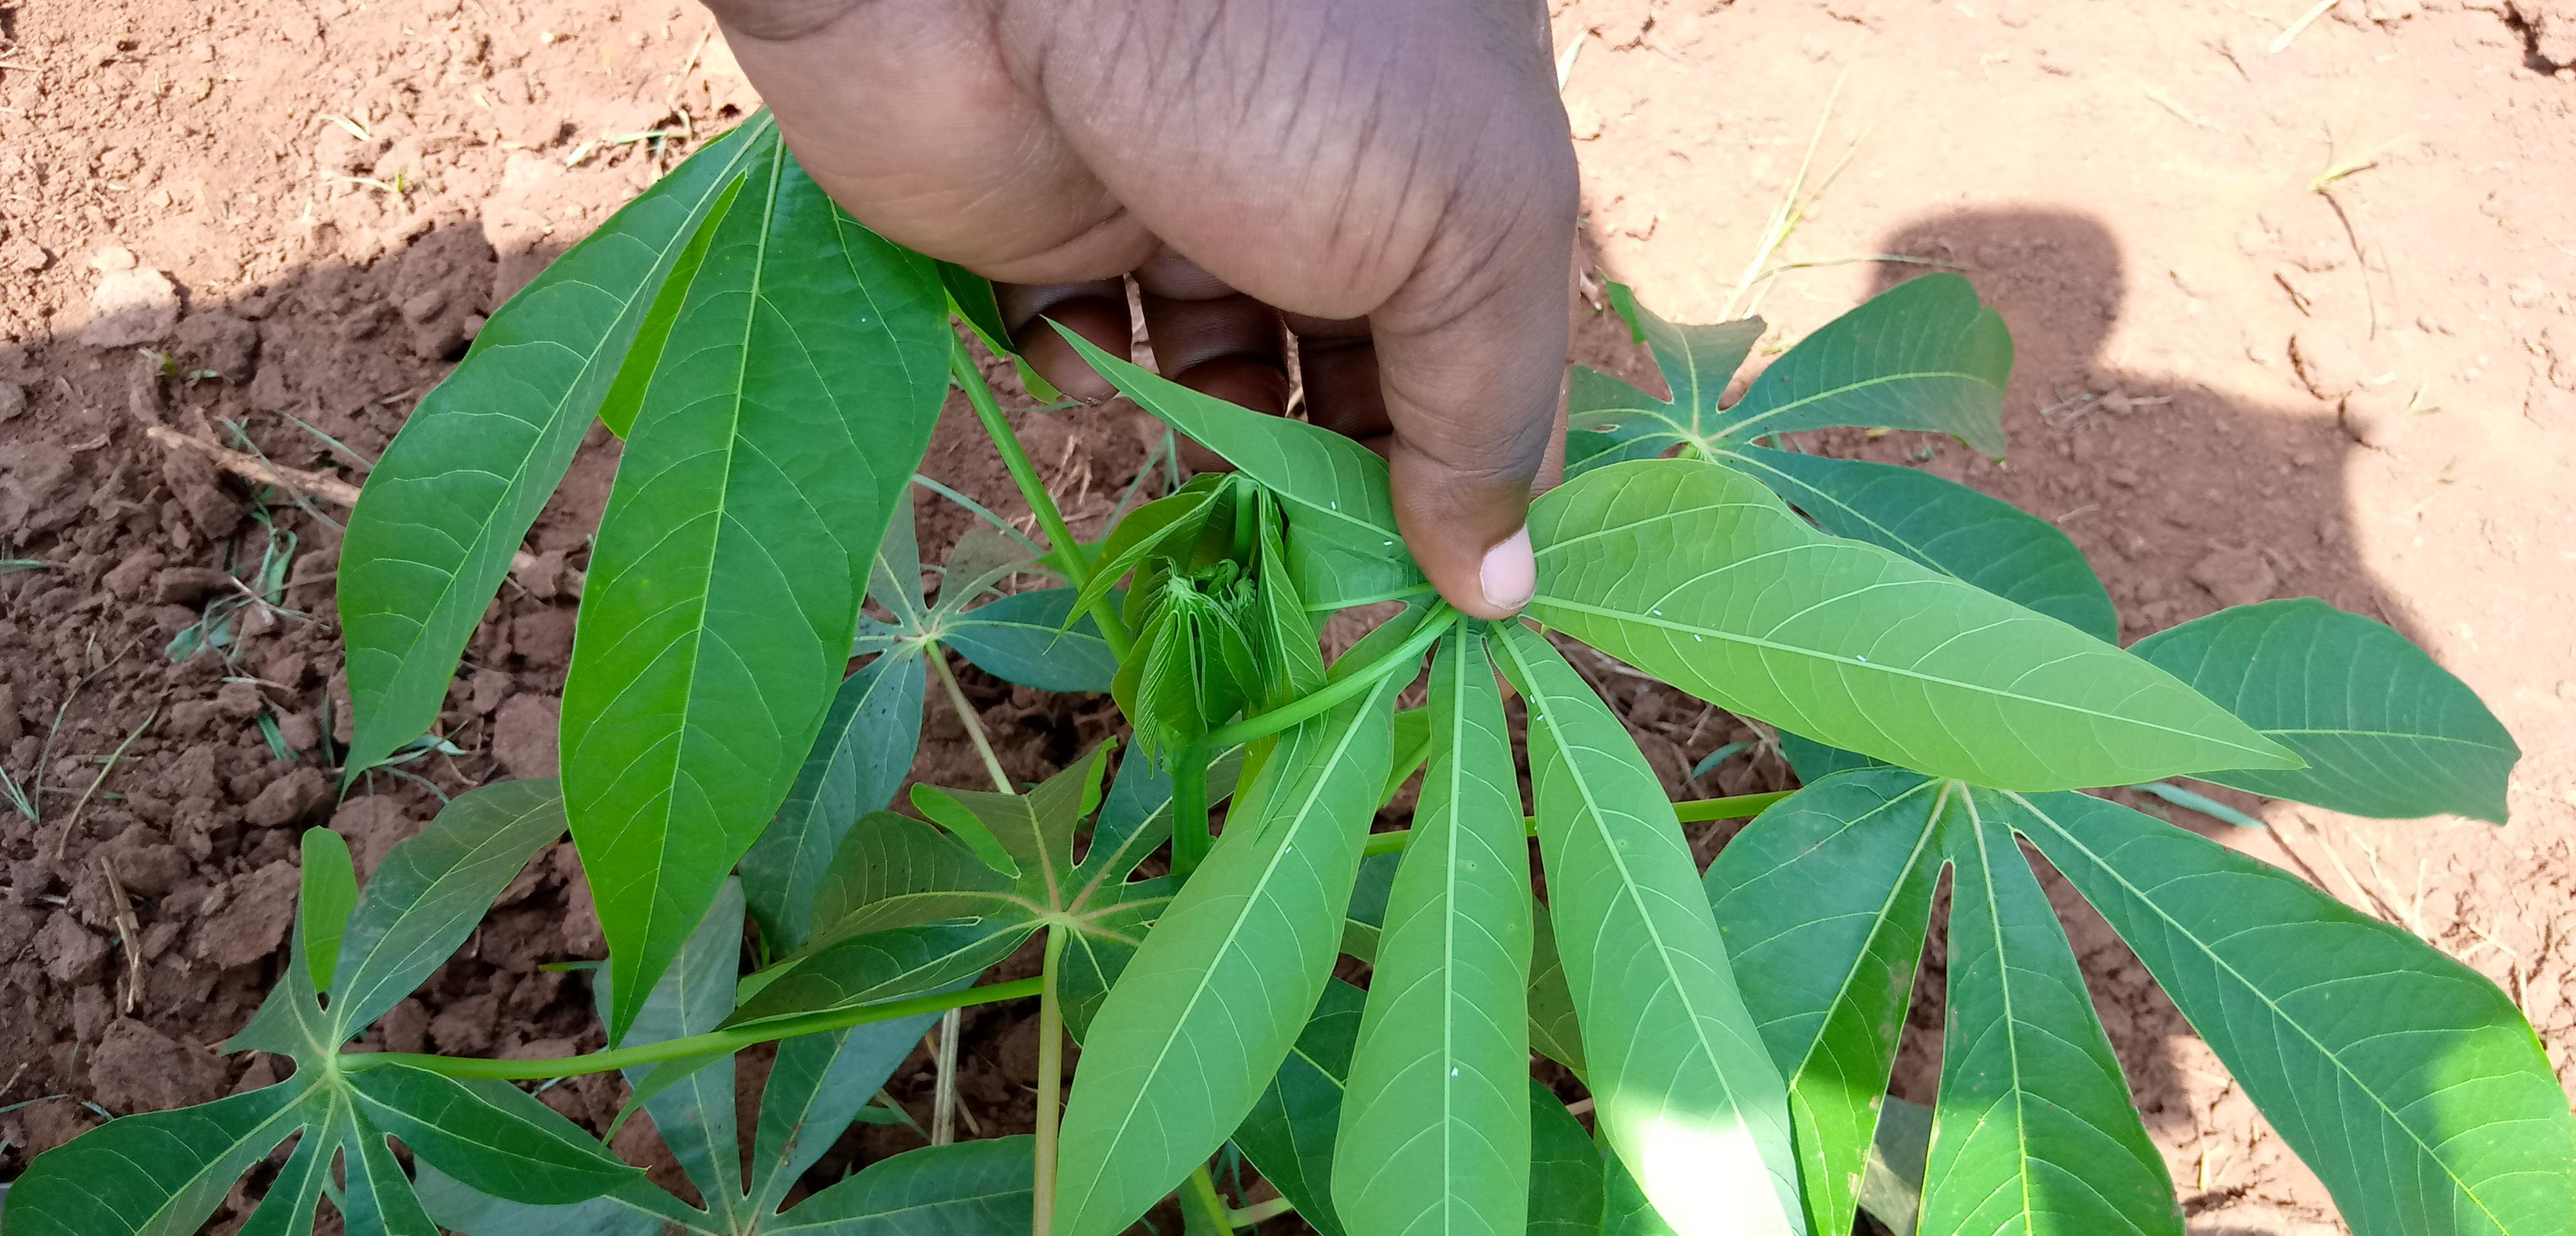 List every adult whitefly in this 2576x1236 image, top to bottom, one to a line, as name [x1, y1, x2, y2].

whitefly [1324, 494, 1342, 521]
whitefly [1376, 530, 1396, 557]
whitefly [1637, 595, 1670, 624]
whitefly [1689, 625, 1706, 647]
whitefly [1851, 650, 1870, 673]
whitefly [1517, 685, 1543, 705]
whitefly [1529, 711, 1548, 728]
whitefly [1278, 841, 1298, 861]
whitefly [1444, 1060, 1463, 1086]